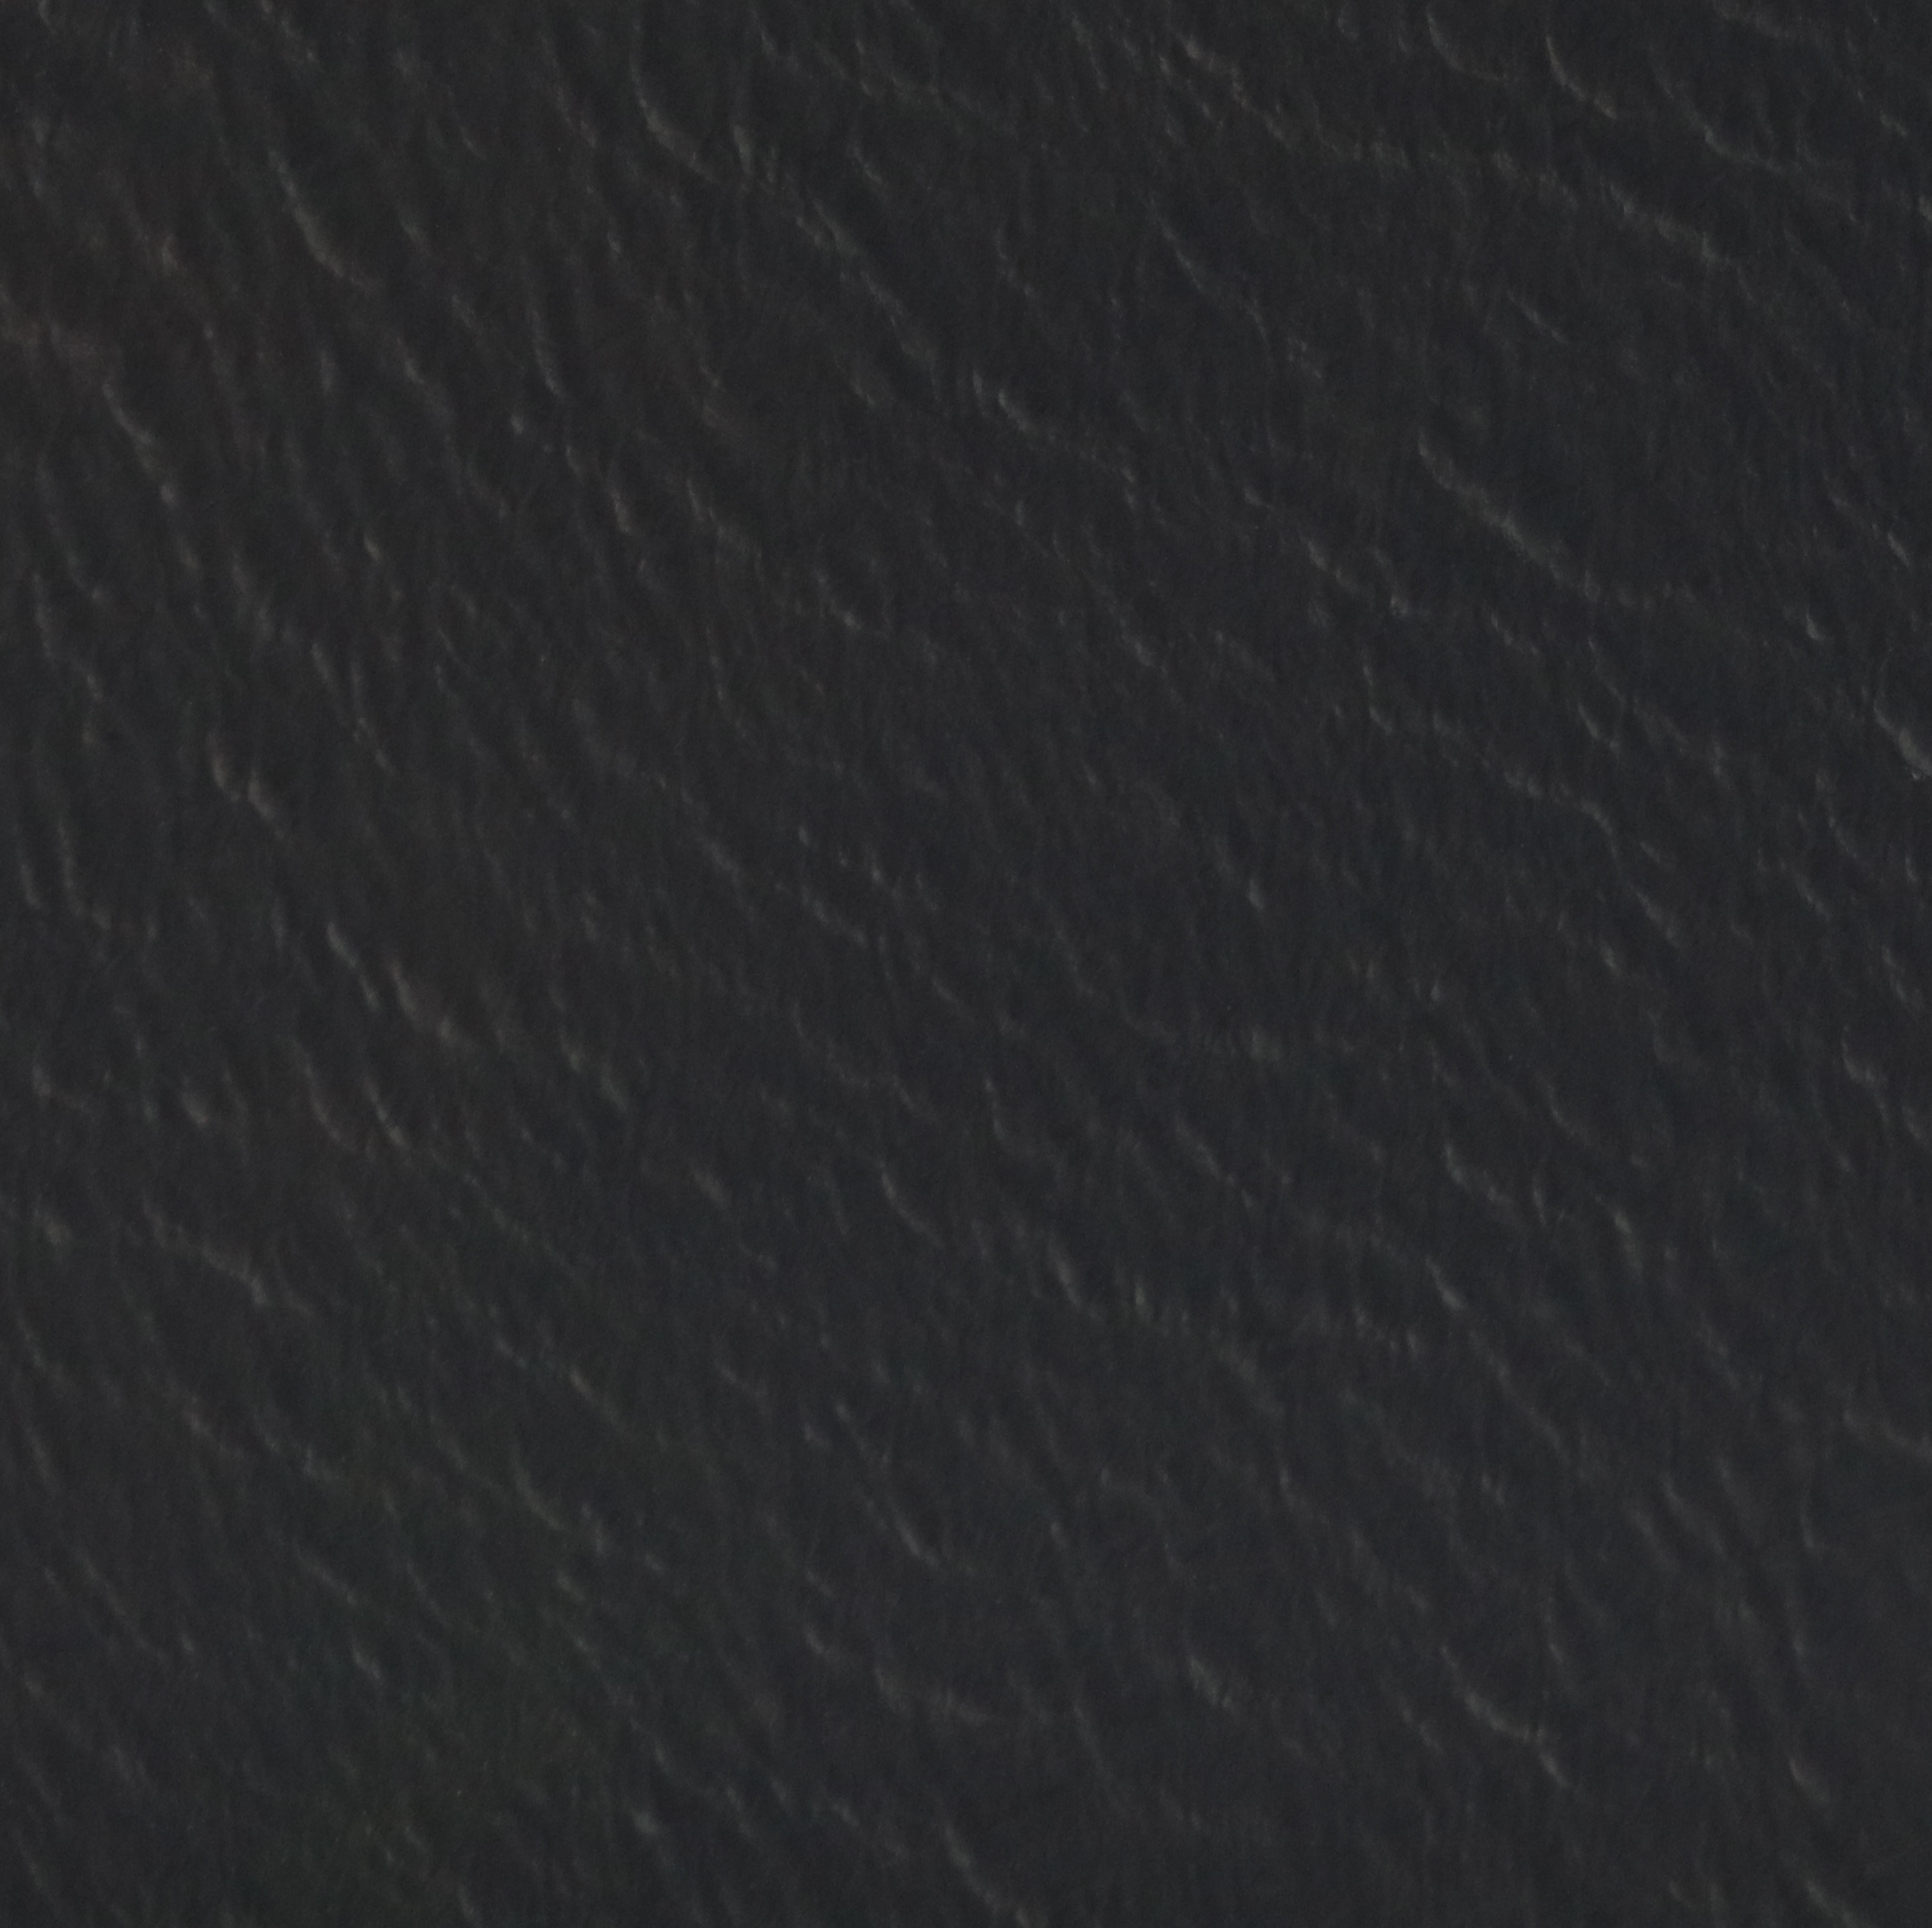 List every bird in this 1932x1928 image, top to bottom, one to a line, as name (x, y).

None